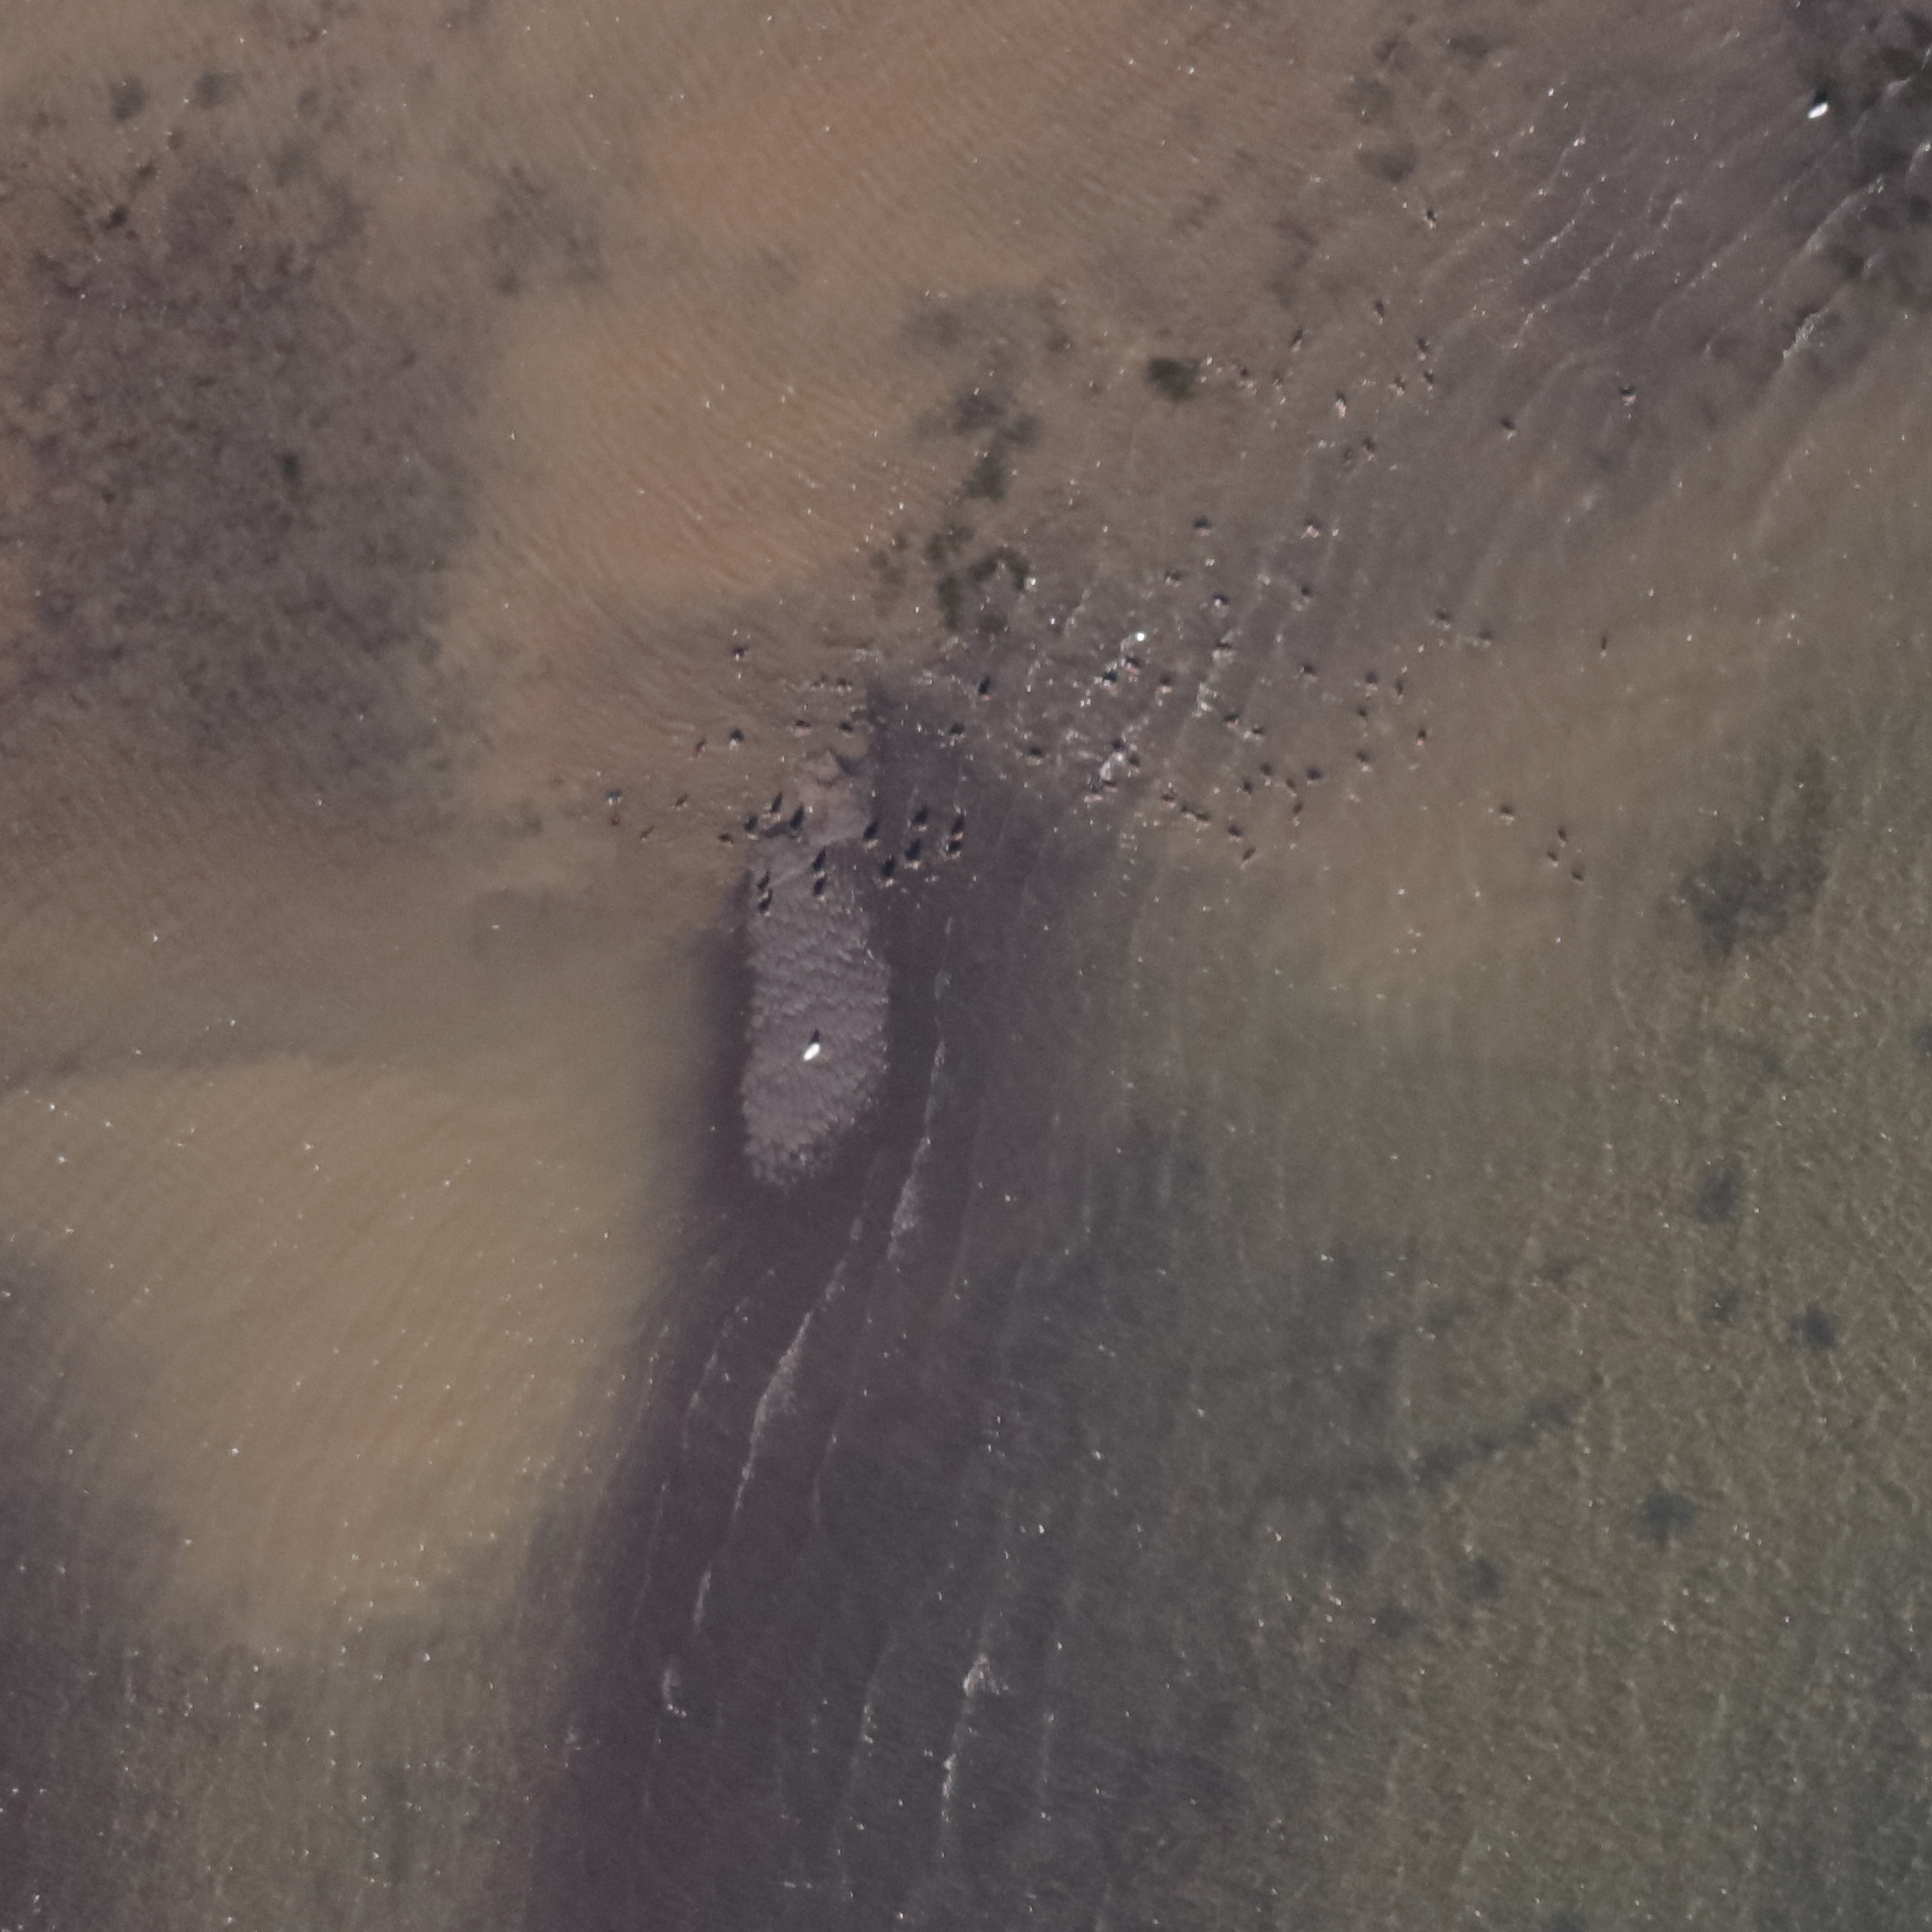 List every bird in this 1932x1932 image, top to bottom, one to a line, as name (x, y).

gull (1819, 111)
other bird (1428, 222)
other bird (1380, 313)
other bird (1293, 354)
other bird (1425, 355)
other bird (1245, 381)
other bird (1425, 383)
other bird (1279, 390)
other bird (1398, 393)
other bird (1631, 398)
other bird (1344, 410)
other bird (1510, 431)
other bird (1373, 449)
other bird (1348, 463)
other bird (1200, 525)
other bird (1314, 533)
other bird (1177, 580)
other bird (1306, 598)
other bird (1218, 602)
other bird (1449, 620)
other bird (1489, 639)
other bird (742, 648)
other bird (1223, 649)
other bird (1609, 649)
other bird (1132, 666)
other bird (1305, 676)
other bird (1106, 680)
other bird (1368, 682)
other bird (1167, 683)
other bird (847, 690)
other bird (1403, 690)
other bird (983, 696)
other bird (1234, 723)
other bird (1367, 727)
other bird (841, 728)
other bird (800, 730)
other bird (1257, 738)
other bird (952, 739)
other bird (1419, 740)
other bird (735, 742)
other bird (1120, 748)
other bird (704, 751)
other bird (1035, 760)
other bird (1138, 761)
other bird (1367, 767)
other bird (1265, 774)
other bird (1314, 783)
other bird (1113, 784)
other bird (1243, 788)
other bird (1290, 791)
other bird (618, 794)
other bird (1092, 794)
other bird (680, 802)
other bird (1169, 802)
other bird (777, 812)
other bird (1186, 812)
other bird (1513, 813)
other bird (1298, 816)
other bird (616, 821)
other bird (1198, 821)
other bird (921, 825)
other bird (648, 834)
other bird (958, 834)
other bird (755, 835)
other bird (1233, 836)
other bird (869, 837)
other bird (800, 839)
other bird (1563, 840)
other bird (723, 843)
other bird (955, 855)
other bird (1250, 859)
other bird (1558, 863)
other bird (911, 866)
other bird (821, 869)
other bird (889, 881)
other bird (1579, 881)
other bird (764, 882)
other bird (819, 898)
other bird (767, 911)
gull (813, 1051)